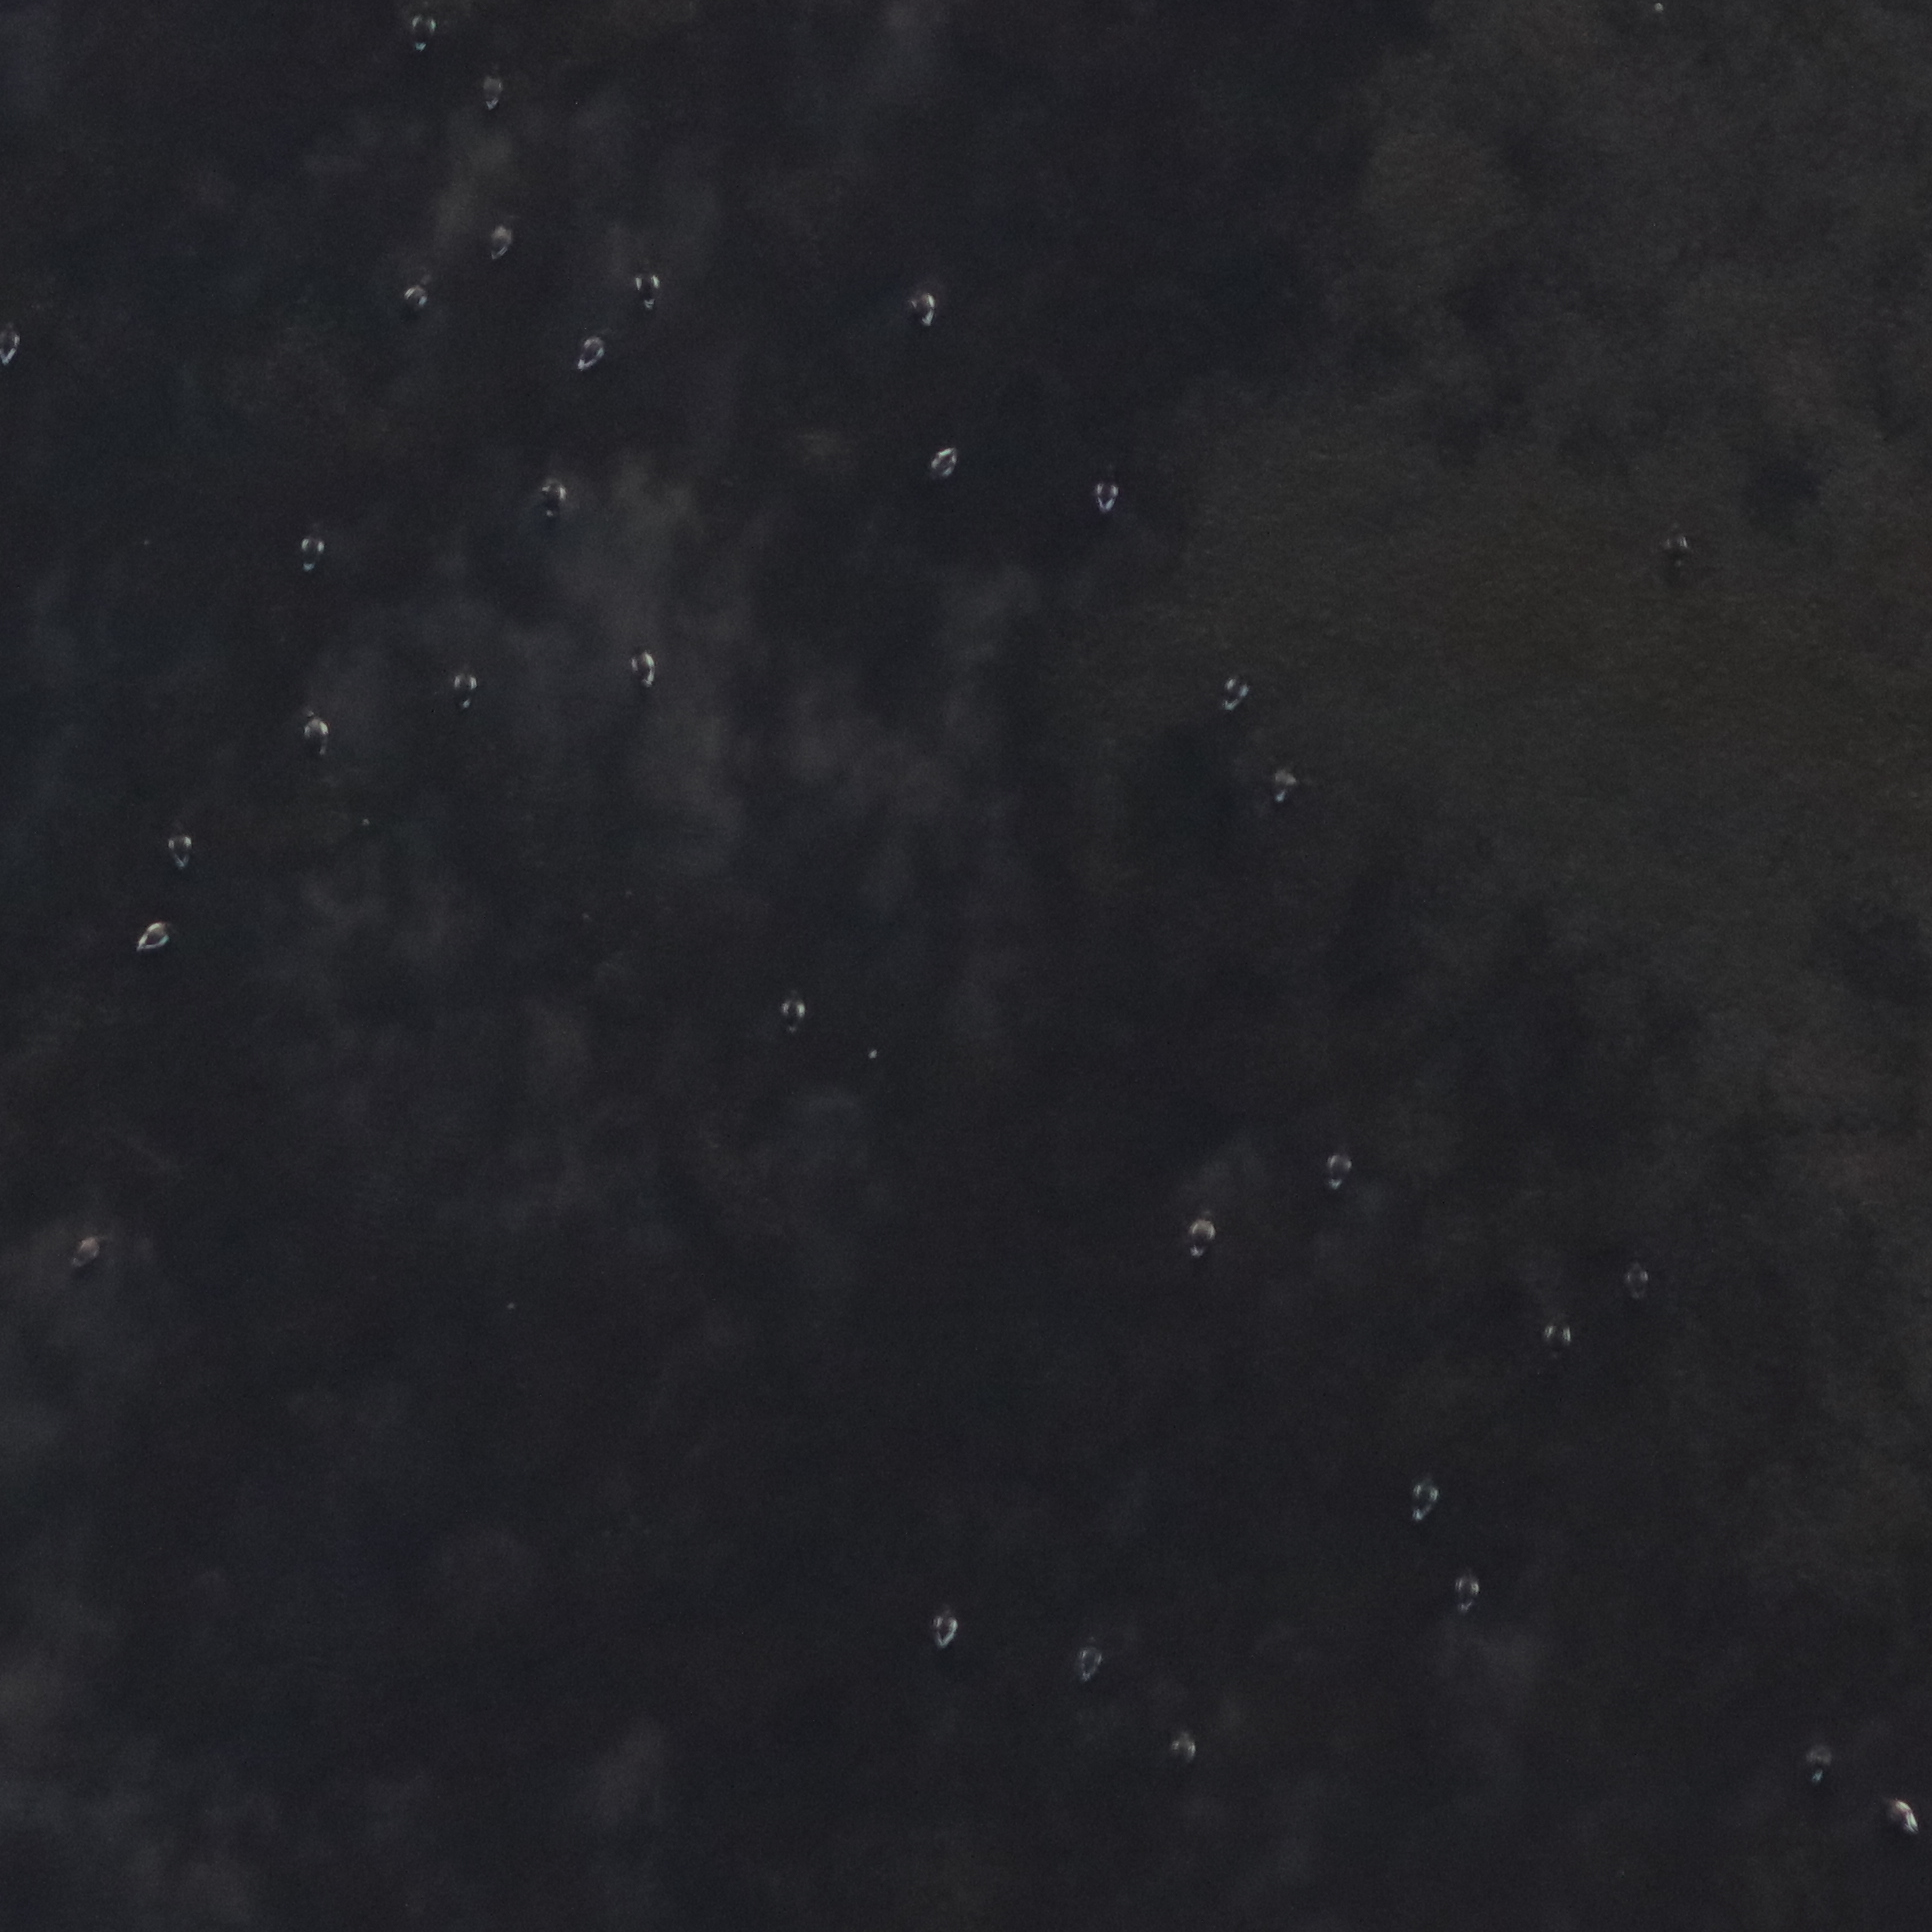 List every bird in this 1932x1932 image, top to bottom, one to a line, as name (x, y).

brant (422, 28)
brant (491, 91)
brant (507, 230)
brant (647, 285)
brant (417, 293)
brant (921, 304)
brant (7, 343)
brant (590, 348)
brant (942, 466)
brant (1106, 491)
brant (560, 494)
brant (1686, 545)
brant (312, 549)
brant (640, 669)
brant (463, 683)
brant (1236, 691)
brant (316, 729)
brant (1289, 788)
brant (179, 856)
brant (156, 935)
brant (799, 1009)
brant (1339, 1167)
brant (1202, 1233)
brant (89, 1248)
brant (1648, 1278)
brant (1564, 1335)
brant (1425, 1497)
brant (1466, 1598)
brant (944, 1626)
brant (1092, 1663)
brant (1184, 1755)
brant (1817, 1764)
brant (1900, 1814)